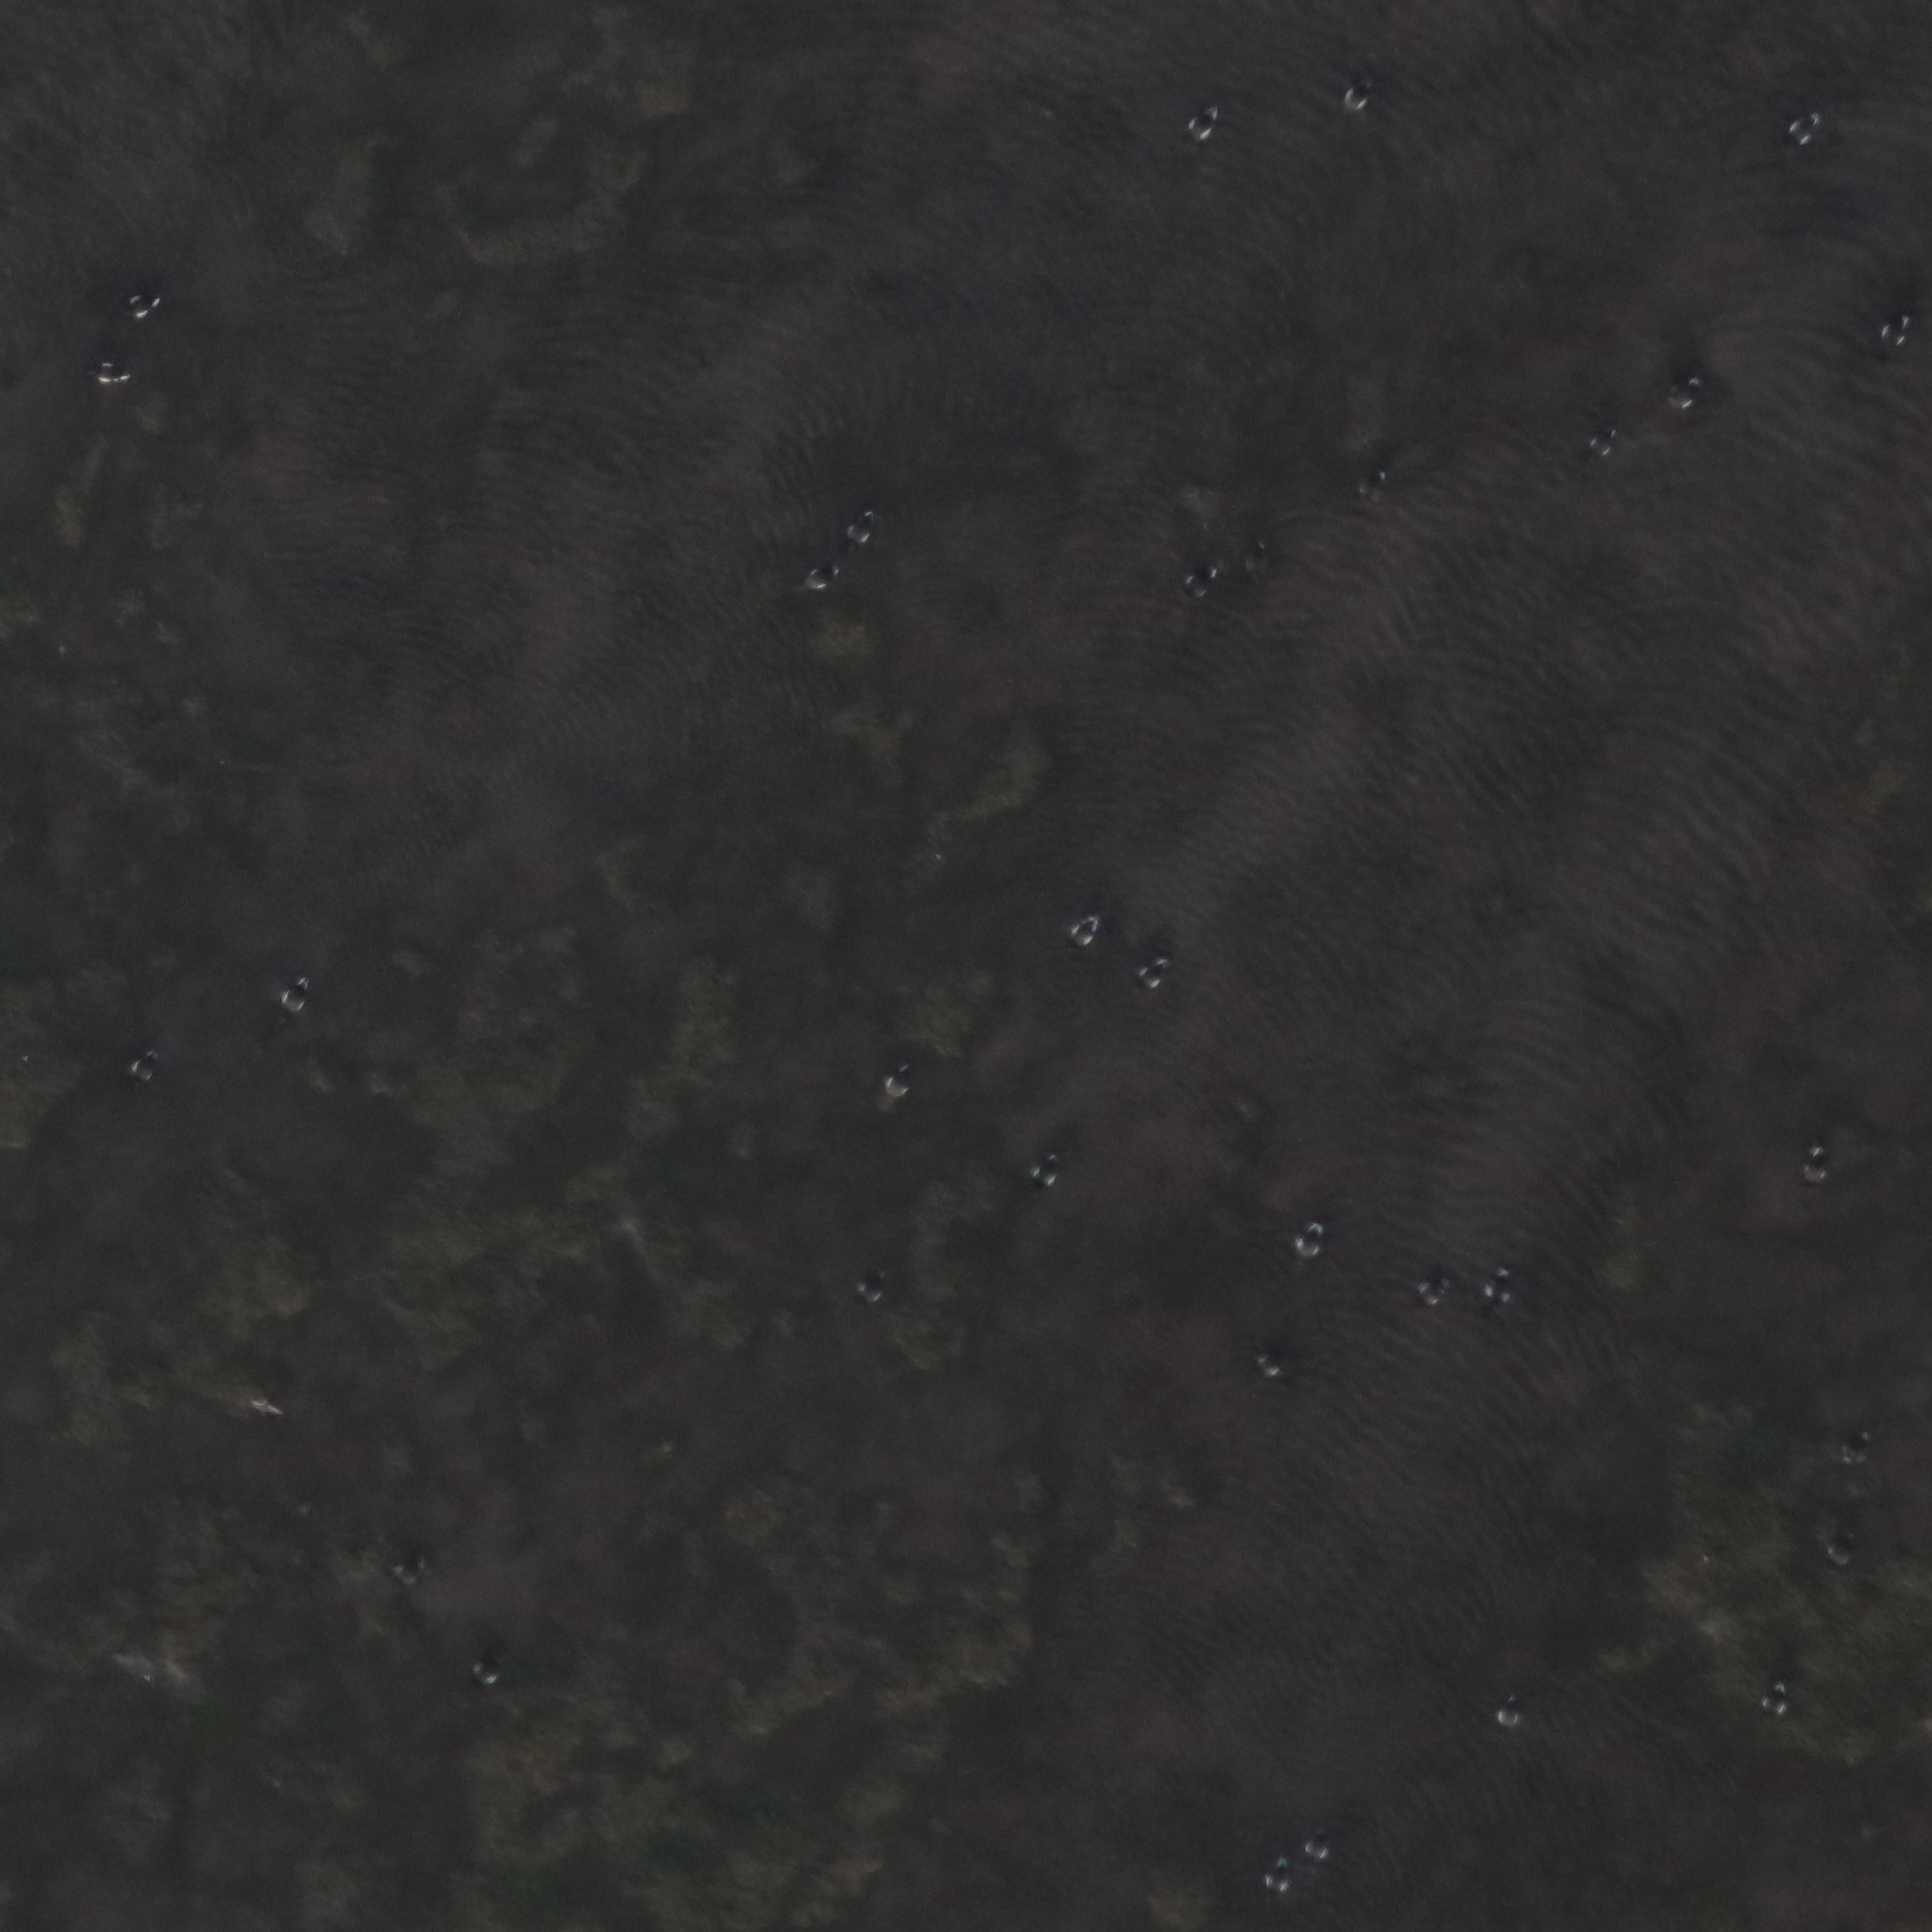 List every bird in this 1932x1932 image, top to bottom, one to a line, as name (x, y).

brant (1356, 96)
brant (1202, 124)
brant (1801, 129)
brant (145, 297)
brant (1889, 331)
brant (110, 366)
brant (1685, 397)
brant (1603, 443)
brant (1369, 481)
brant (862, 522)
brant (1197, 580)
brant (816, 581)
brant (1082, 932)
brant (1152, 973)
brant (291, 1001)
brant (145, 1067)
brant (896, 1089)
brant (1811, 1166)
brant (1043, 1173)
brant (1308, 1242)
brant (865, 1285)
brant (1498, 1288)
brant (1434, 1302)
brant (1263, 1369)
brant (406, 1566)
brant (484, 1678)
brant (1771, 1705)
brant (1504, 1715)
brant (1316, 1849)
brant (1279, 1869)